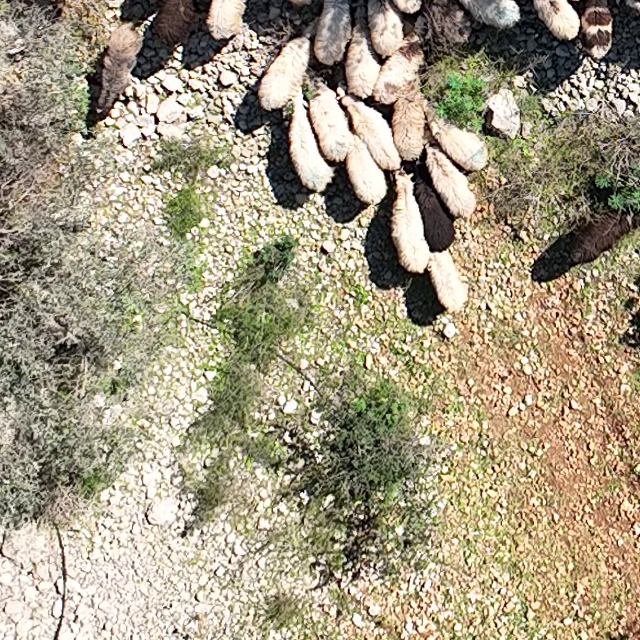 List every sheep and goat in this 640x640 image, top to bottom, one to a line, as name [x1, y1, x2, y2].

sheep [153, 0, 192, 45]
sheep [190, 0, 231, 11]
sheep [205, 0, 247, 39]
sheep [255, 0, 316, 7]
sheep [313, 0, 352, 67]
sheep [345, 0, 382, 100]
sheep [377, 0, 422, 13]
sheep [418, 0, 472, 42]
sheep [443, 0, 520, 28]
sheep [511, 0, 581, 42]
sheep [583, 0, 614, 58]
sheep [608, 0, 639, 35]
sheep [374, 19, 427, 106]
sheep [94, 22, 144, 111]
sheep [256, 33, 310, 111]
sheep [308, 77, 350, 163]
sheep [336, 86, 402, 172]
sheep [393, 91, 427, 163]
sheep [290, 94, 336, 192]
sheep [421, 100, 490, 173]
sheep [421, 131, 473, 219]
sheep [344, 133, 388, 204]
sheep [390, 170, 431, 274]
sheep [414, 174, 457, 252]
sheep [569, 210, 633, 265]
sheep [431, 250, 467, 311]